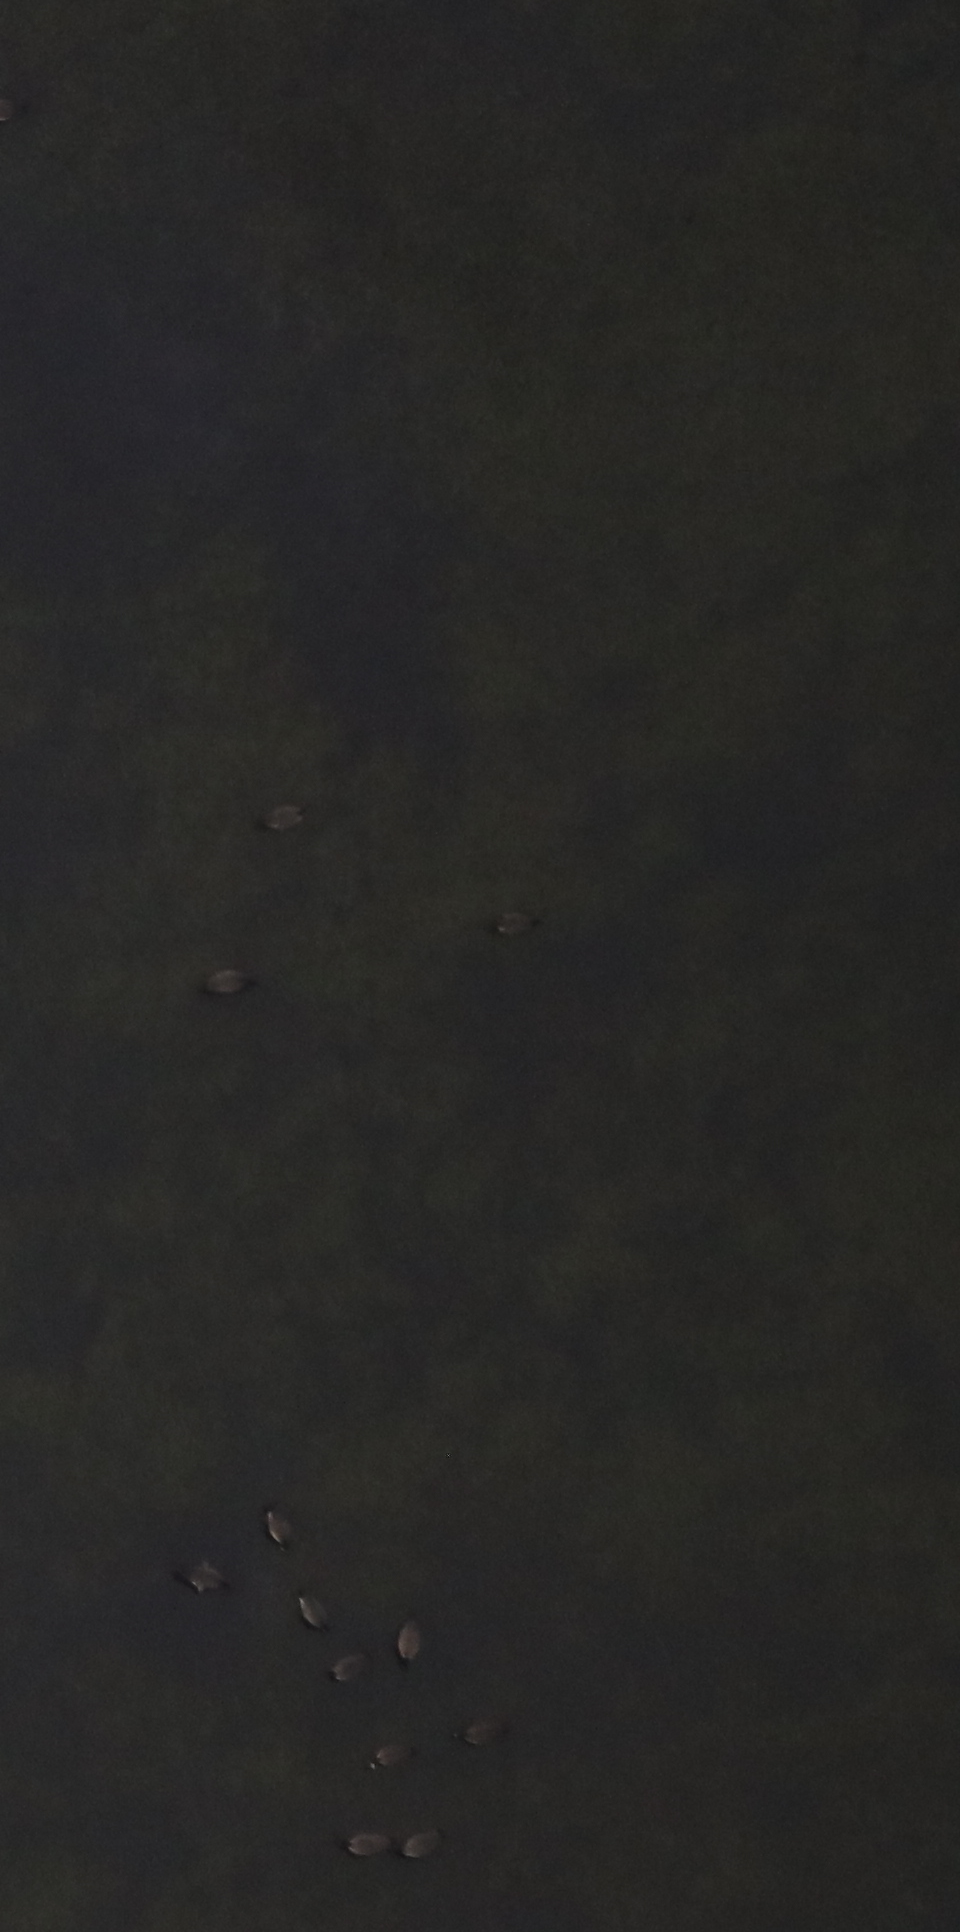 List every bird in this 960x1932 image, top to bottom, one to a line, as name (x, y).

Canada goose (1, 110)
Canada goose (285, 815)
Canada goose (517, 924)
Canada goose (224, 980)
Canada goose (278, 1529)
Canada goose (201, 1577)
Canada goose (313, 1613)
Canada goose (407, 1645)
Canada goose (352, 1667)
Canada goose (483, 1733)
Canada goose (394, 1754)
Canada goose (421, 1848)
Canada goose (364, 1849)